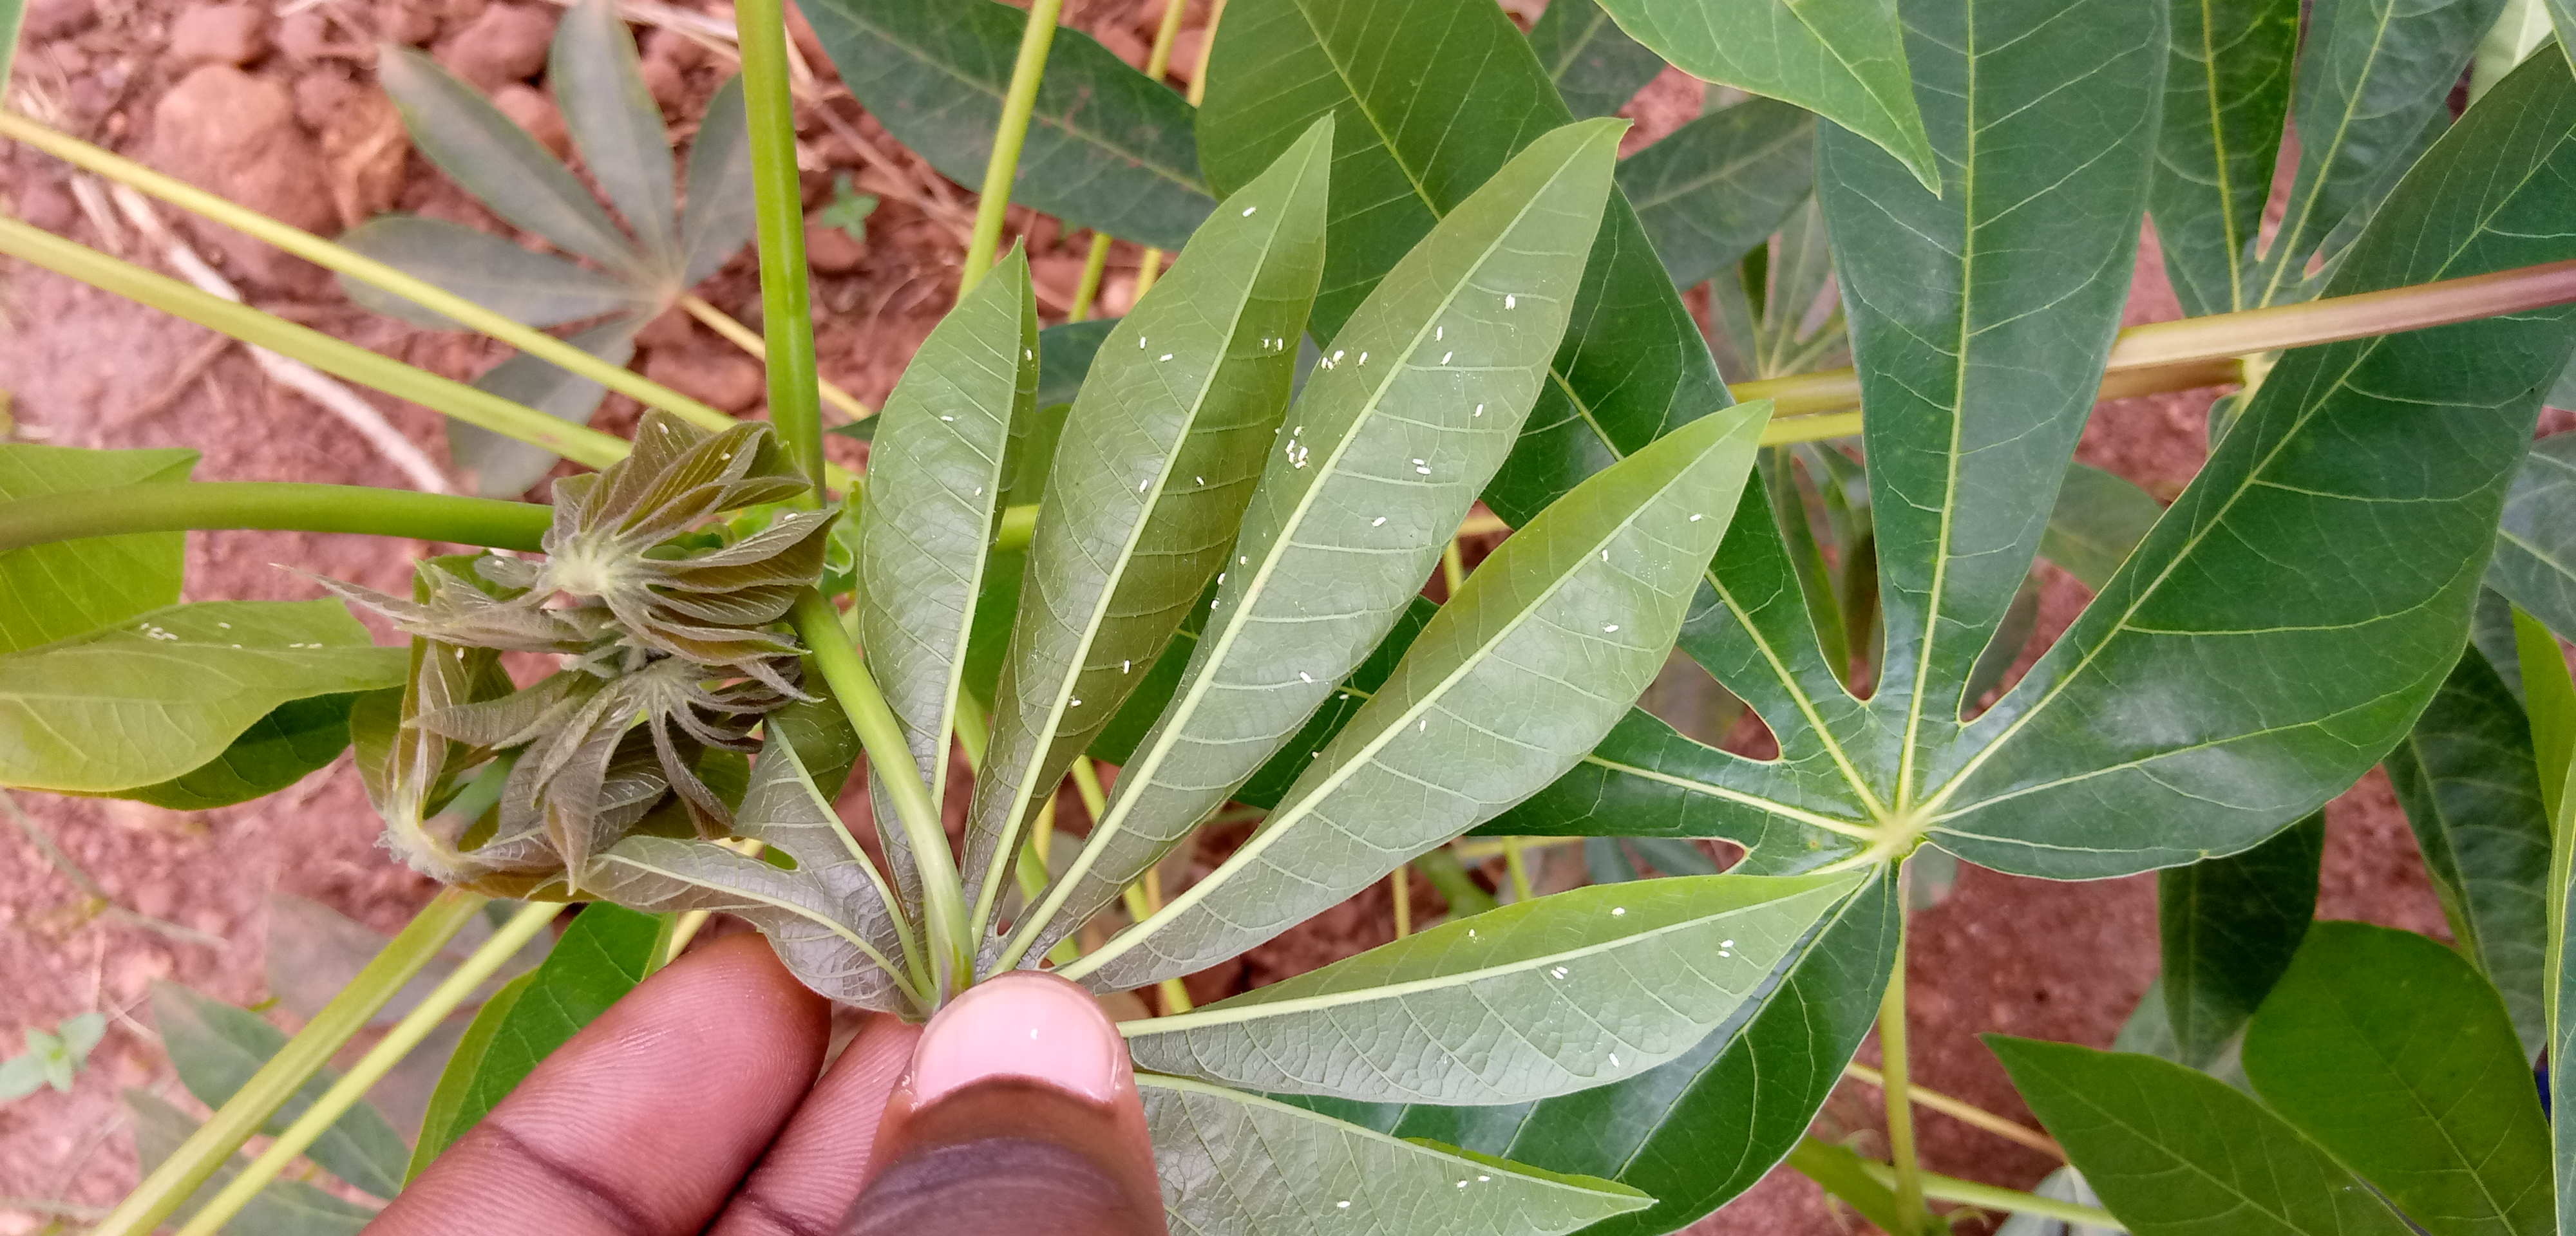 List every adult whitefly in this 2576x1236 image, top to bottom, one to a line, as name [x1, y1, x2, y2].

whitefly [1240, 204, 1260, 220]
whitefly [1504, 294, 1511, 312]
whitefly [1510, 296, 1517, 310]
whitefly [1434, 324, 1447, 342]
whitefly [1137, 333, 1149, 352]
whitefly [1261, 336, 1271, 351]
whitefly [1276, 336, 1287, 353]
whitefly [1023, 345, 1036, 364]
whitefly [1332, 349, 1346, 364]
whitefly [1356, 349, 1369, 367]
whitefly [1439, 349, 1455, 368]
whitefly [1157, 351, 1175, 364]
whitefly [1320, 357, 1329, 371]
whitefly [1326, 360, 1334, 371]
whitefly [1471, 400, 1486, 420]
whitefly [938, 415, 956, 424]
whitefly [654, 418, 672, 437]
whitefly [1293, 424, 1304, 438]
whitefly [1271, 426, 1283, 436]
whitefly [1289, 438, 1296, 444]
whitefly [1286, 444, 1294, 453]
whitefly [1298, 445, 1309, 462]
whitefly [718, 451, 732, 463]
whitefly [1287, 451, 1296, 465]
whitefly [1410, 456, 1427, 467]
whitefly [1293, 460, 1309, 470]
whitefly [1414, 465, 1433, 476]
whitefly [1195, 474, 1207, 489]
whitefly [1137, 476, 1151, 495]
whitefly [973, 485, 985, 498]
whitefly [782, 510, 800, 522]
whitefly [1687, 511, 1702, 523]
whitefly [1370, 513, 1389, 529]
whitefly [1600, 546, 1610, 565]
whitefly [1238, 554, 1250, 566]
whitefly [493, 558, 507, 568]
whitefly [1216, 571, 1227, 588]
whitefly [1207, 598, 1222, 610]
whitefly [136, 619, 153, 630]
whitefly [219, 619, 235, 632]
whitefly [1602, 622, 1620, 635]
whitefly [150, 625, 165, 634]
whitefly [147, 630, 167, 641]
whitefly [164, 630, 181, 642]
whitefly [287, 640, 304, 650]
whitefly [306, 640, 327, 652]
whitefly [230, 641, 245, 650]
whitefly [455, 644, 469, 661]
whitefly [1119, 658, 1132, 677]
whitefly [1298, 668, 1315, 686]
whitefly [1336, 692, 1352, 701]
whitefly [1070, 697, 1083, 708]
whitefly [1416, 717, 1432, 736]
whitefly [1310, 750, 1321, 760]
whitefly [1609, 906, 1627, 916]
whitefly [1466, 926, 1477, 939]
whitefly [1718, 937, 1736, 949]
whitefly [1715, 949, 1731, 960]
whitefly [1555, 966, 1569, 975]
whitefly [1549, 969, 1565, 980]
whitefly [1607, 1050, 1622, 1069]
whitefly [1475, 1172, 1493, 1183]
whitefly [1455, 1176, 1469, 1189]
whitefly [1334, 1199, 1351, 1210]